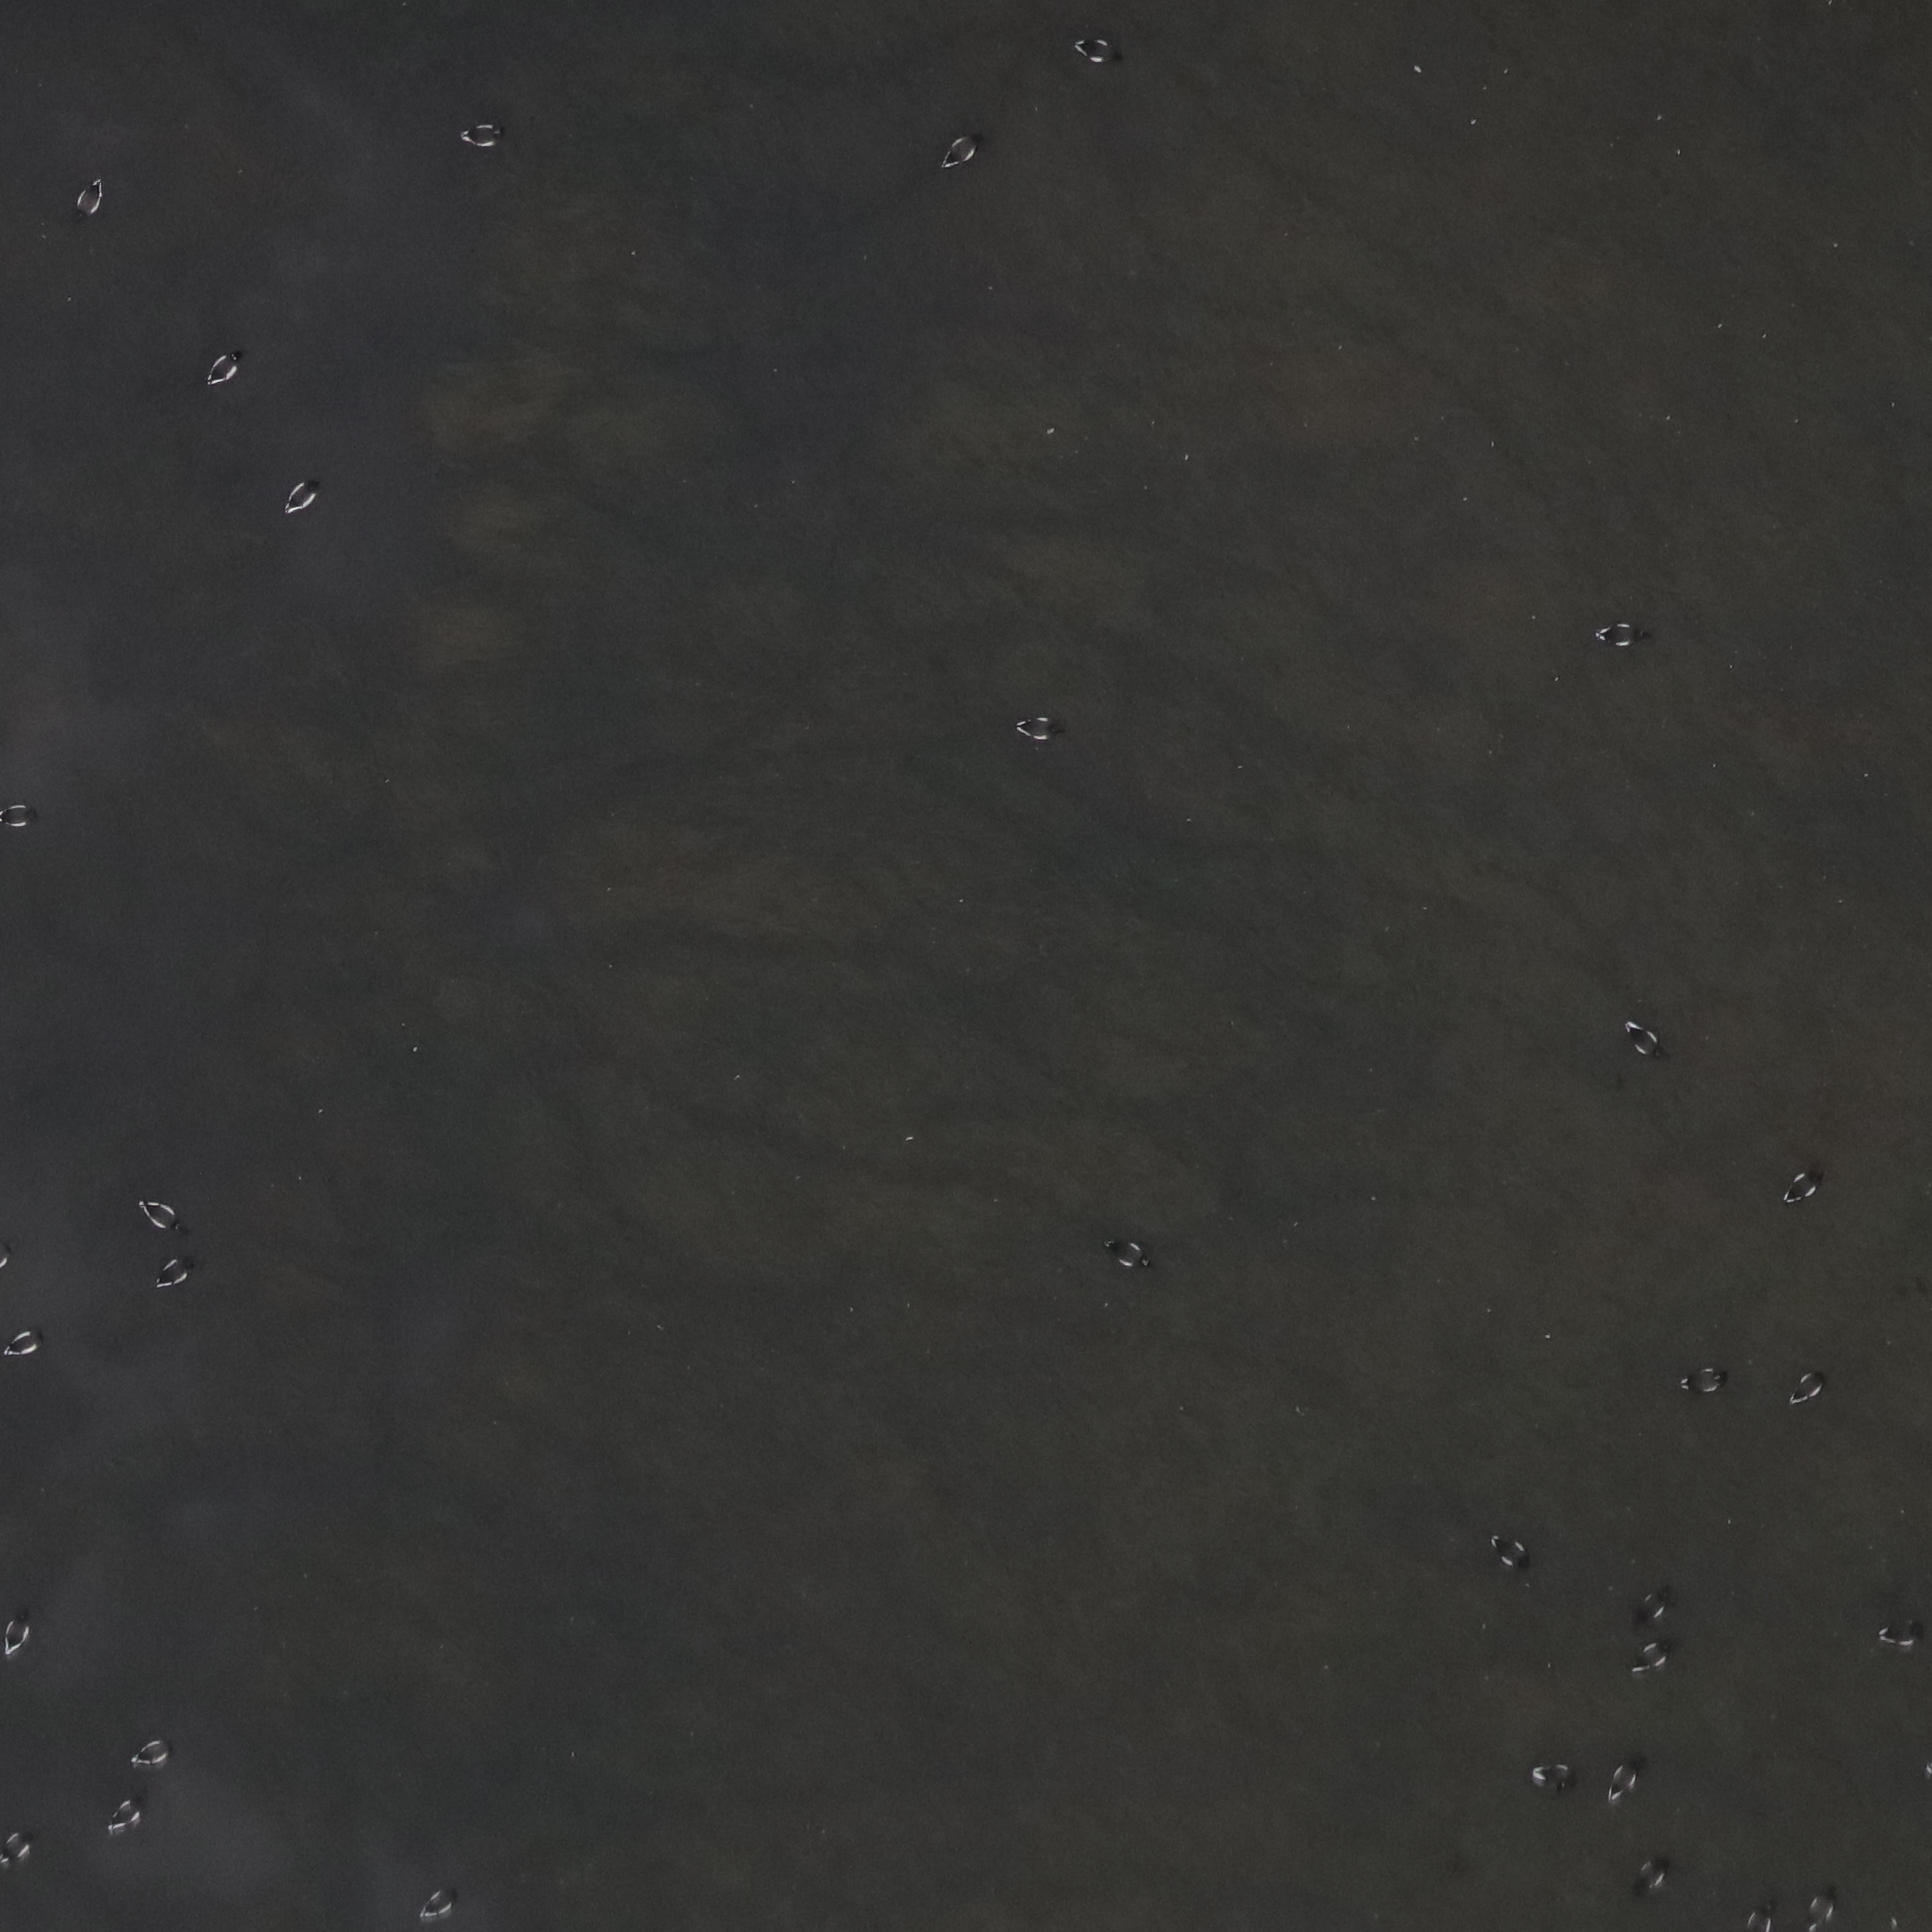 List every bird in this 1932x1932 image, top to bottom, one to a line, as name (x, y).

brant (1097, 52)
brant (483, 136)
brant (962, 151)
brant (91, 198)
brant (221, 369)
brant (300, 497)
brant (1621, 635)
brant (1038, 729)
brant (16, 818)
brant (1645, 1042)
brant (1804, 1186)
brant (163, 1215)
brant (1129, 1254)
brant (177, 1272)
brant (25, 1343)
brant (1705, 1380)
brant (1807, 1389)
brant (1511, 1552)
brant (1657, 1602)
brant (18, 1633)
brant (1899, 1635)
brant (1654, 1656)
brant (153, 1752)
brant (1555, 1776)
brant (1623, 1781)
brant (125, 1815)
brant (17, 1847)
brant (1653, 1874)
brant (438, 1904)
brant (1820, 1910)
brant (1759, 1926)